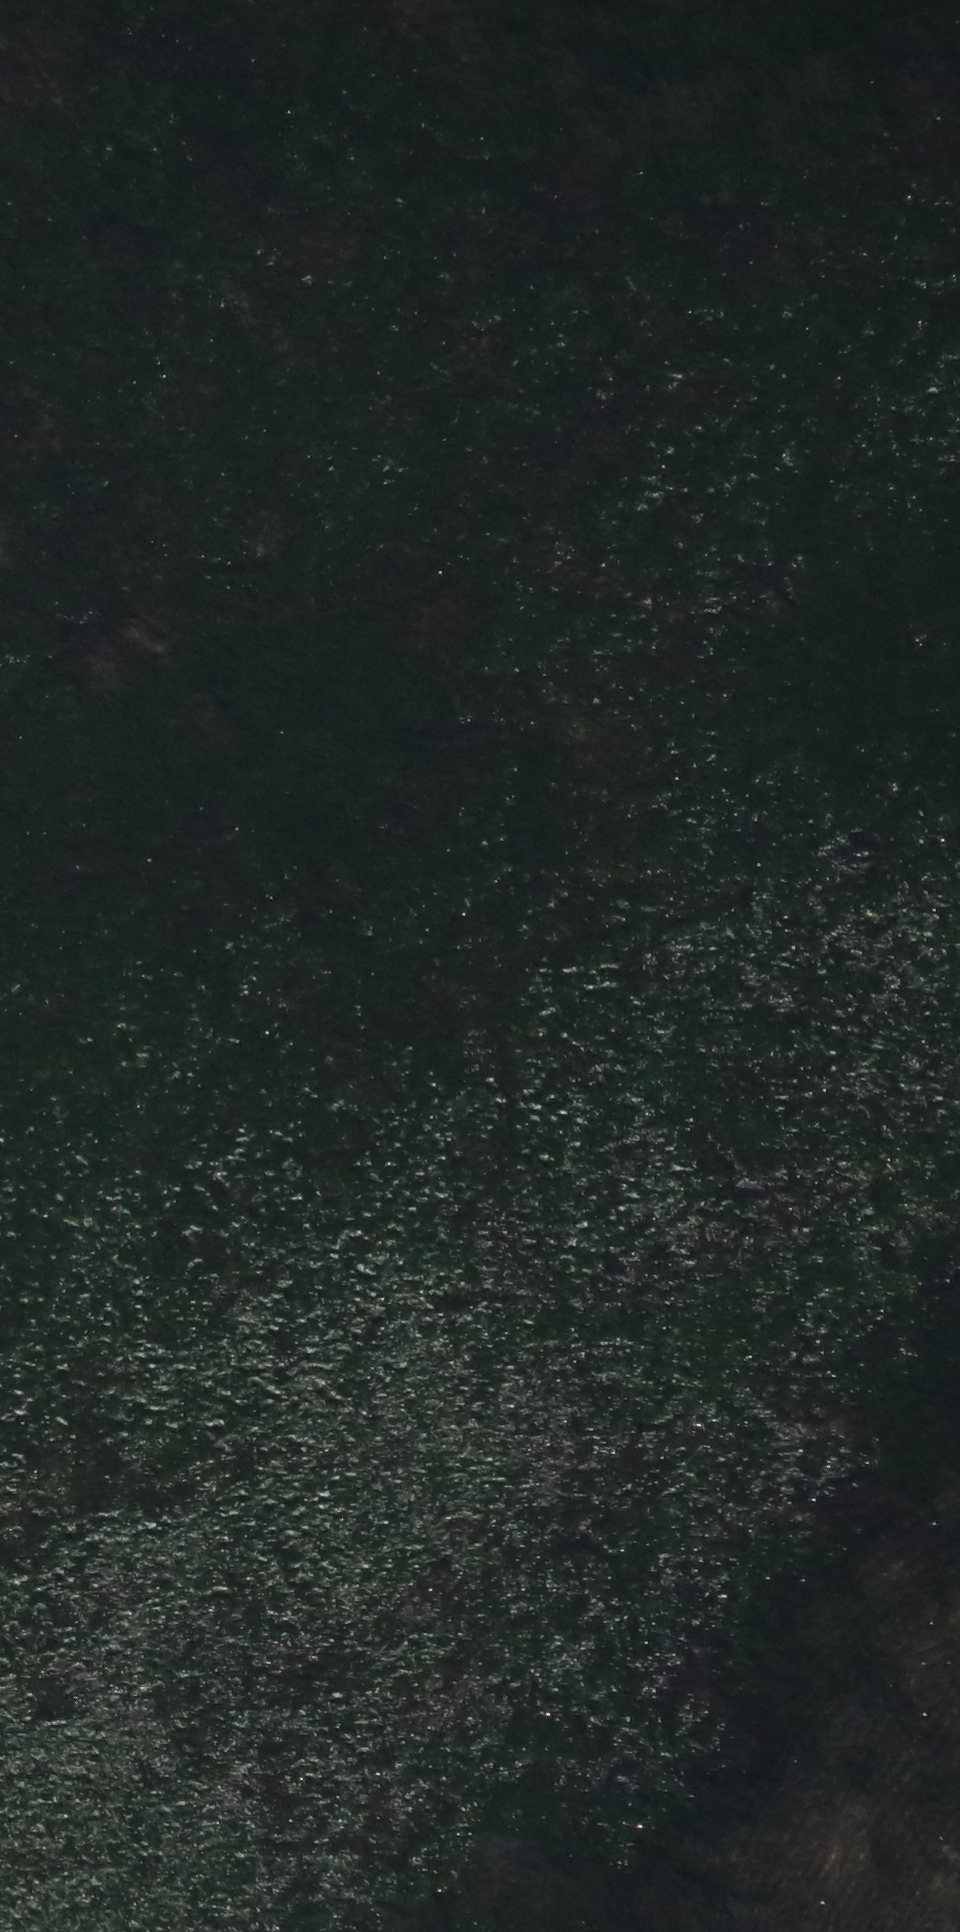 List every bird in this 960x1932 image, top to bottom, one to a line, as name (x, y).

None